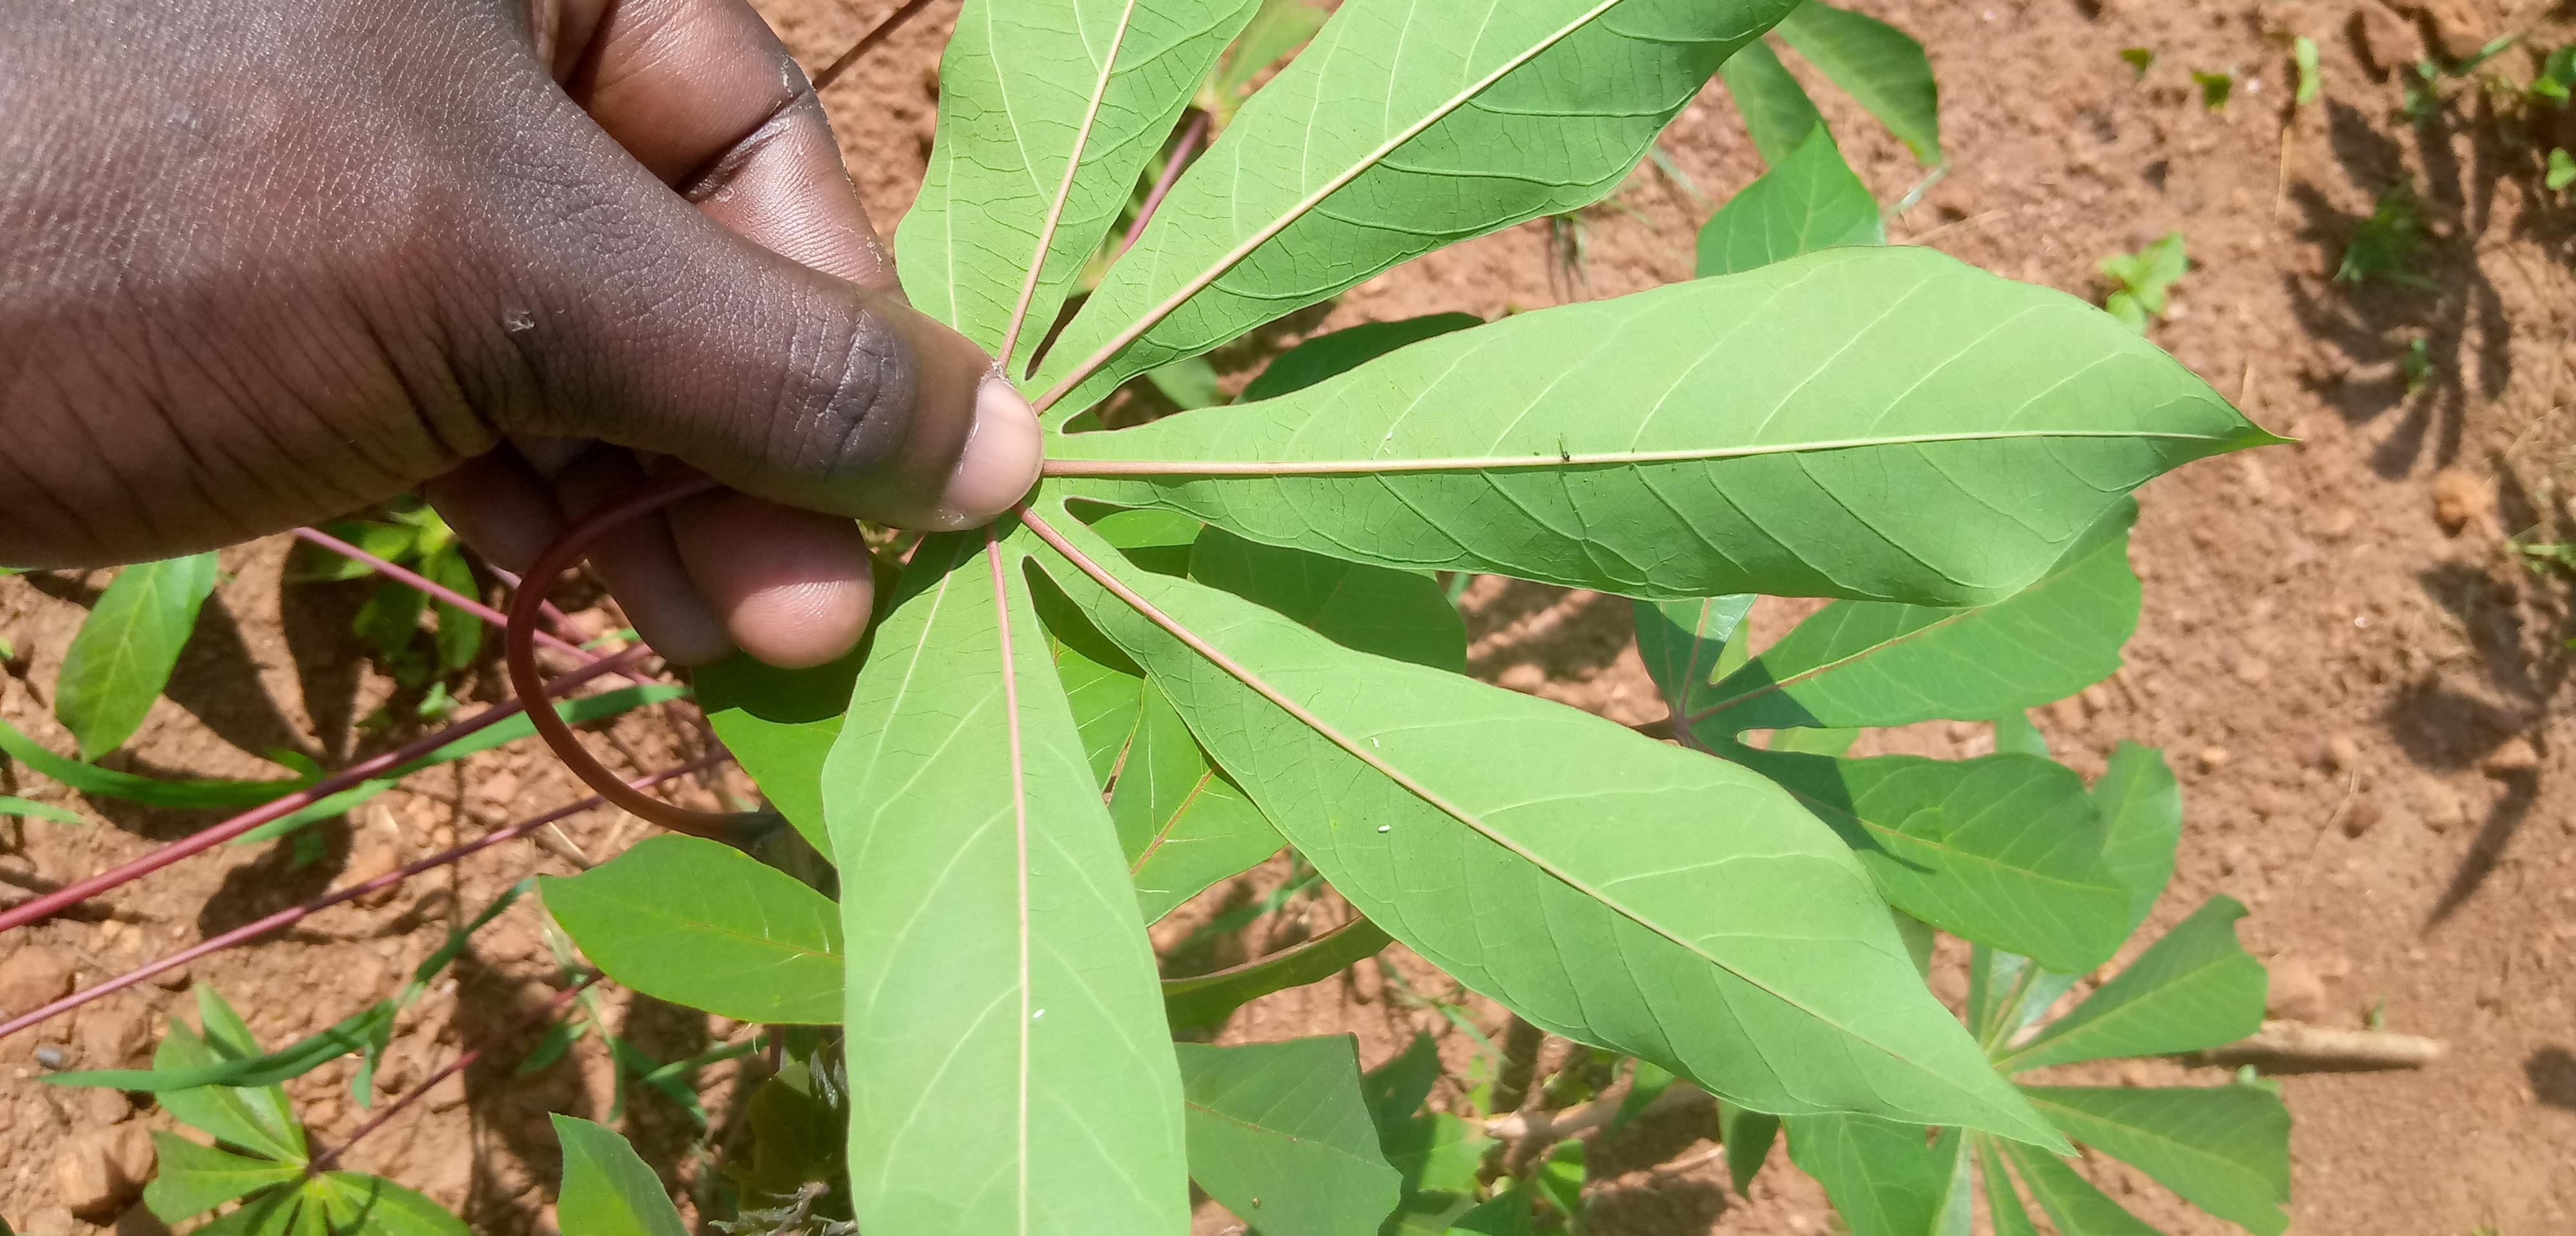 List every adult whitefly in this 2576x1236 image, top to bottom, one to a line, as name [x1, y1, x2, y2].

whitefly [1368, 735, 1381, 750]
whitefly [1376, 822, 1393, 834]
whitefly [1030, 1006, 1046, 1020]